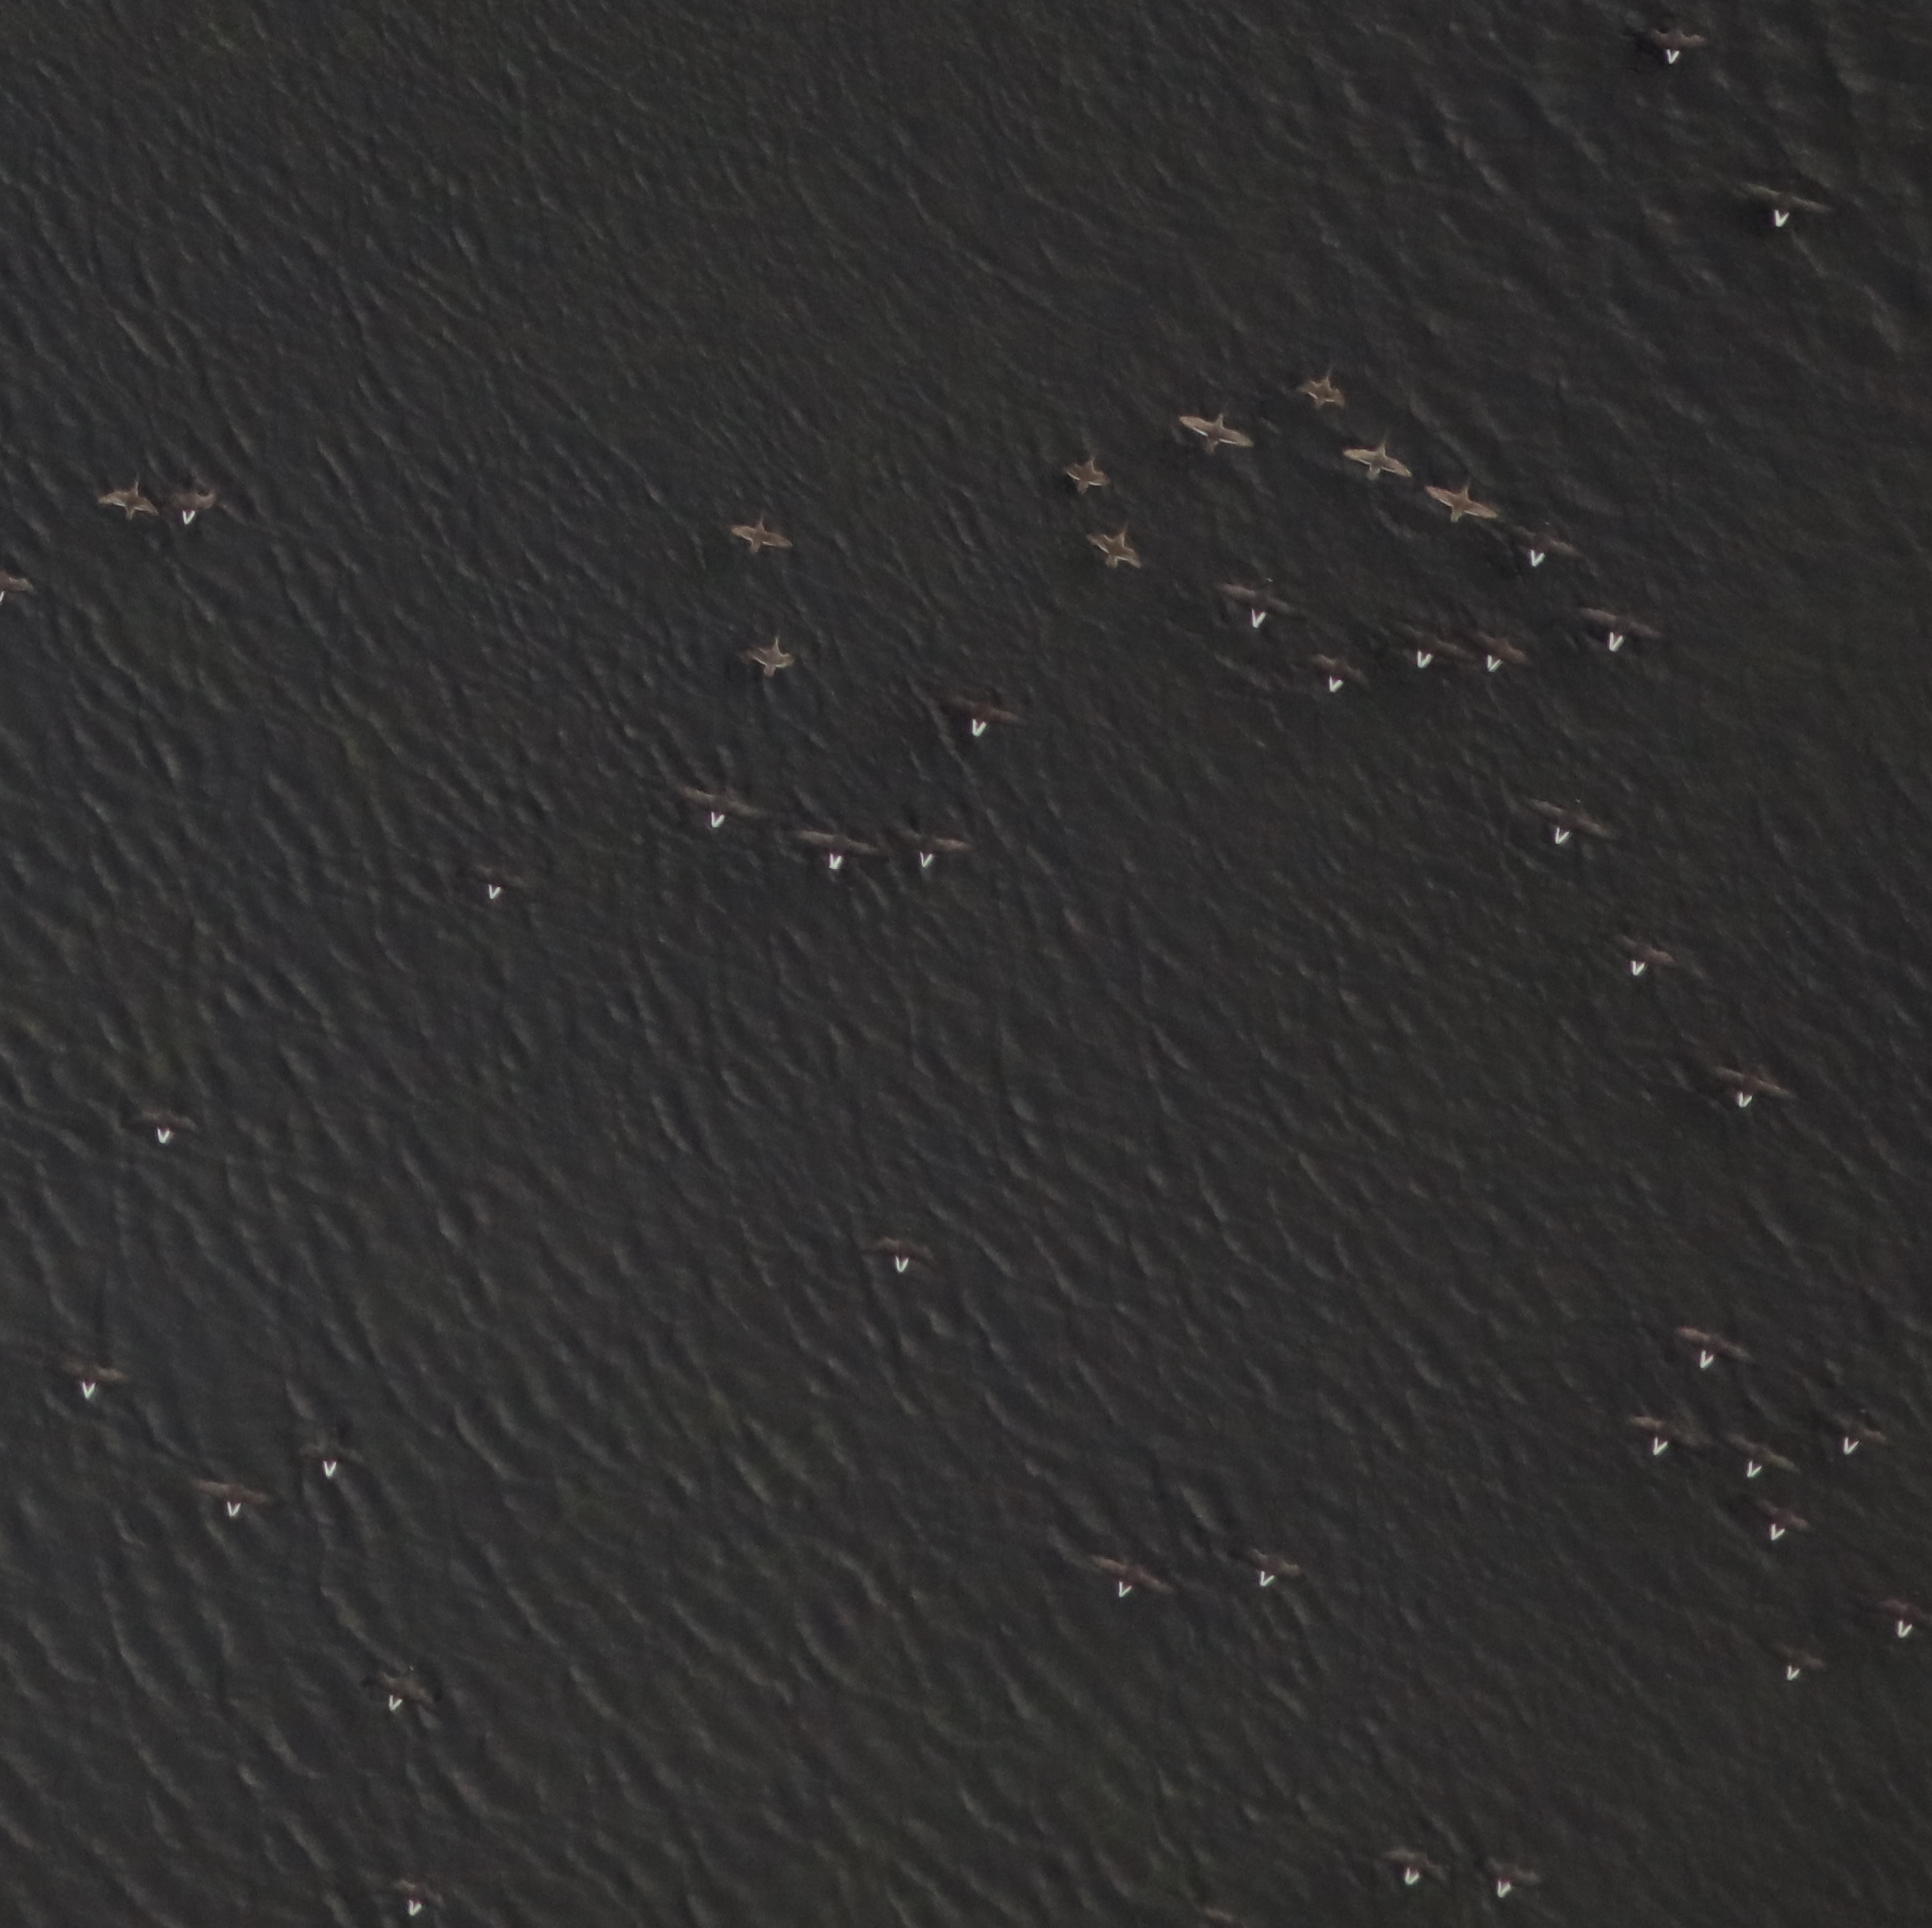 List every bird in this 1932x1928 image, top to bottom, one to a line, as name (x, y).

brant (1675, 40)
brant (1784, 199)
other bird (1324, 389)
other bird (1215, 433)
other bird (1374, 457)
other bird (1087, 474)
other bird (131, 501)
brant (190, 501)
other bird (1462, 504)
other bird (757, 536)
brant (1540, 545)
other bird (1116, 548)
brant (2, 582)
brant (1261, 602)
brant (1619, 626)
brant (1428, 641)
brant (1498, 646)
other bird (773, 660)
brant (1338, 669)
brant (983, 711)
brant (720, 803)
brant (1569, 822)
brant (837, 842)
brant (927, 842)
brant (497, 878)
brant (1643, 952)
brant (1749, 1084)
brant (162, 1125)
brant (903, 1252)
brant (1712, 1347)
brant (89, 1371)
brant (1852, 1431)
brant (1662, 1433)
brant (331, 1452)
brant (1757, 1456)
brant (231, 1491)
brant (1784, 1519)
brant (1273, 1566)
brant (1127, 1576)
brant (1908, 1615)
brant (1797, 1657)
brant (400, 1686)
brant (1416, 1859)
brant (1507, 1873)
brant (417, 1890)